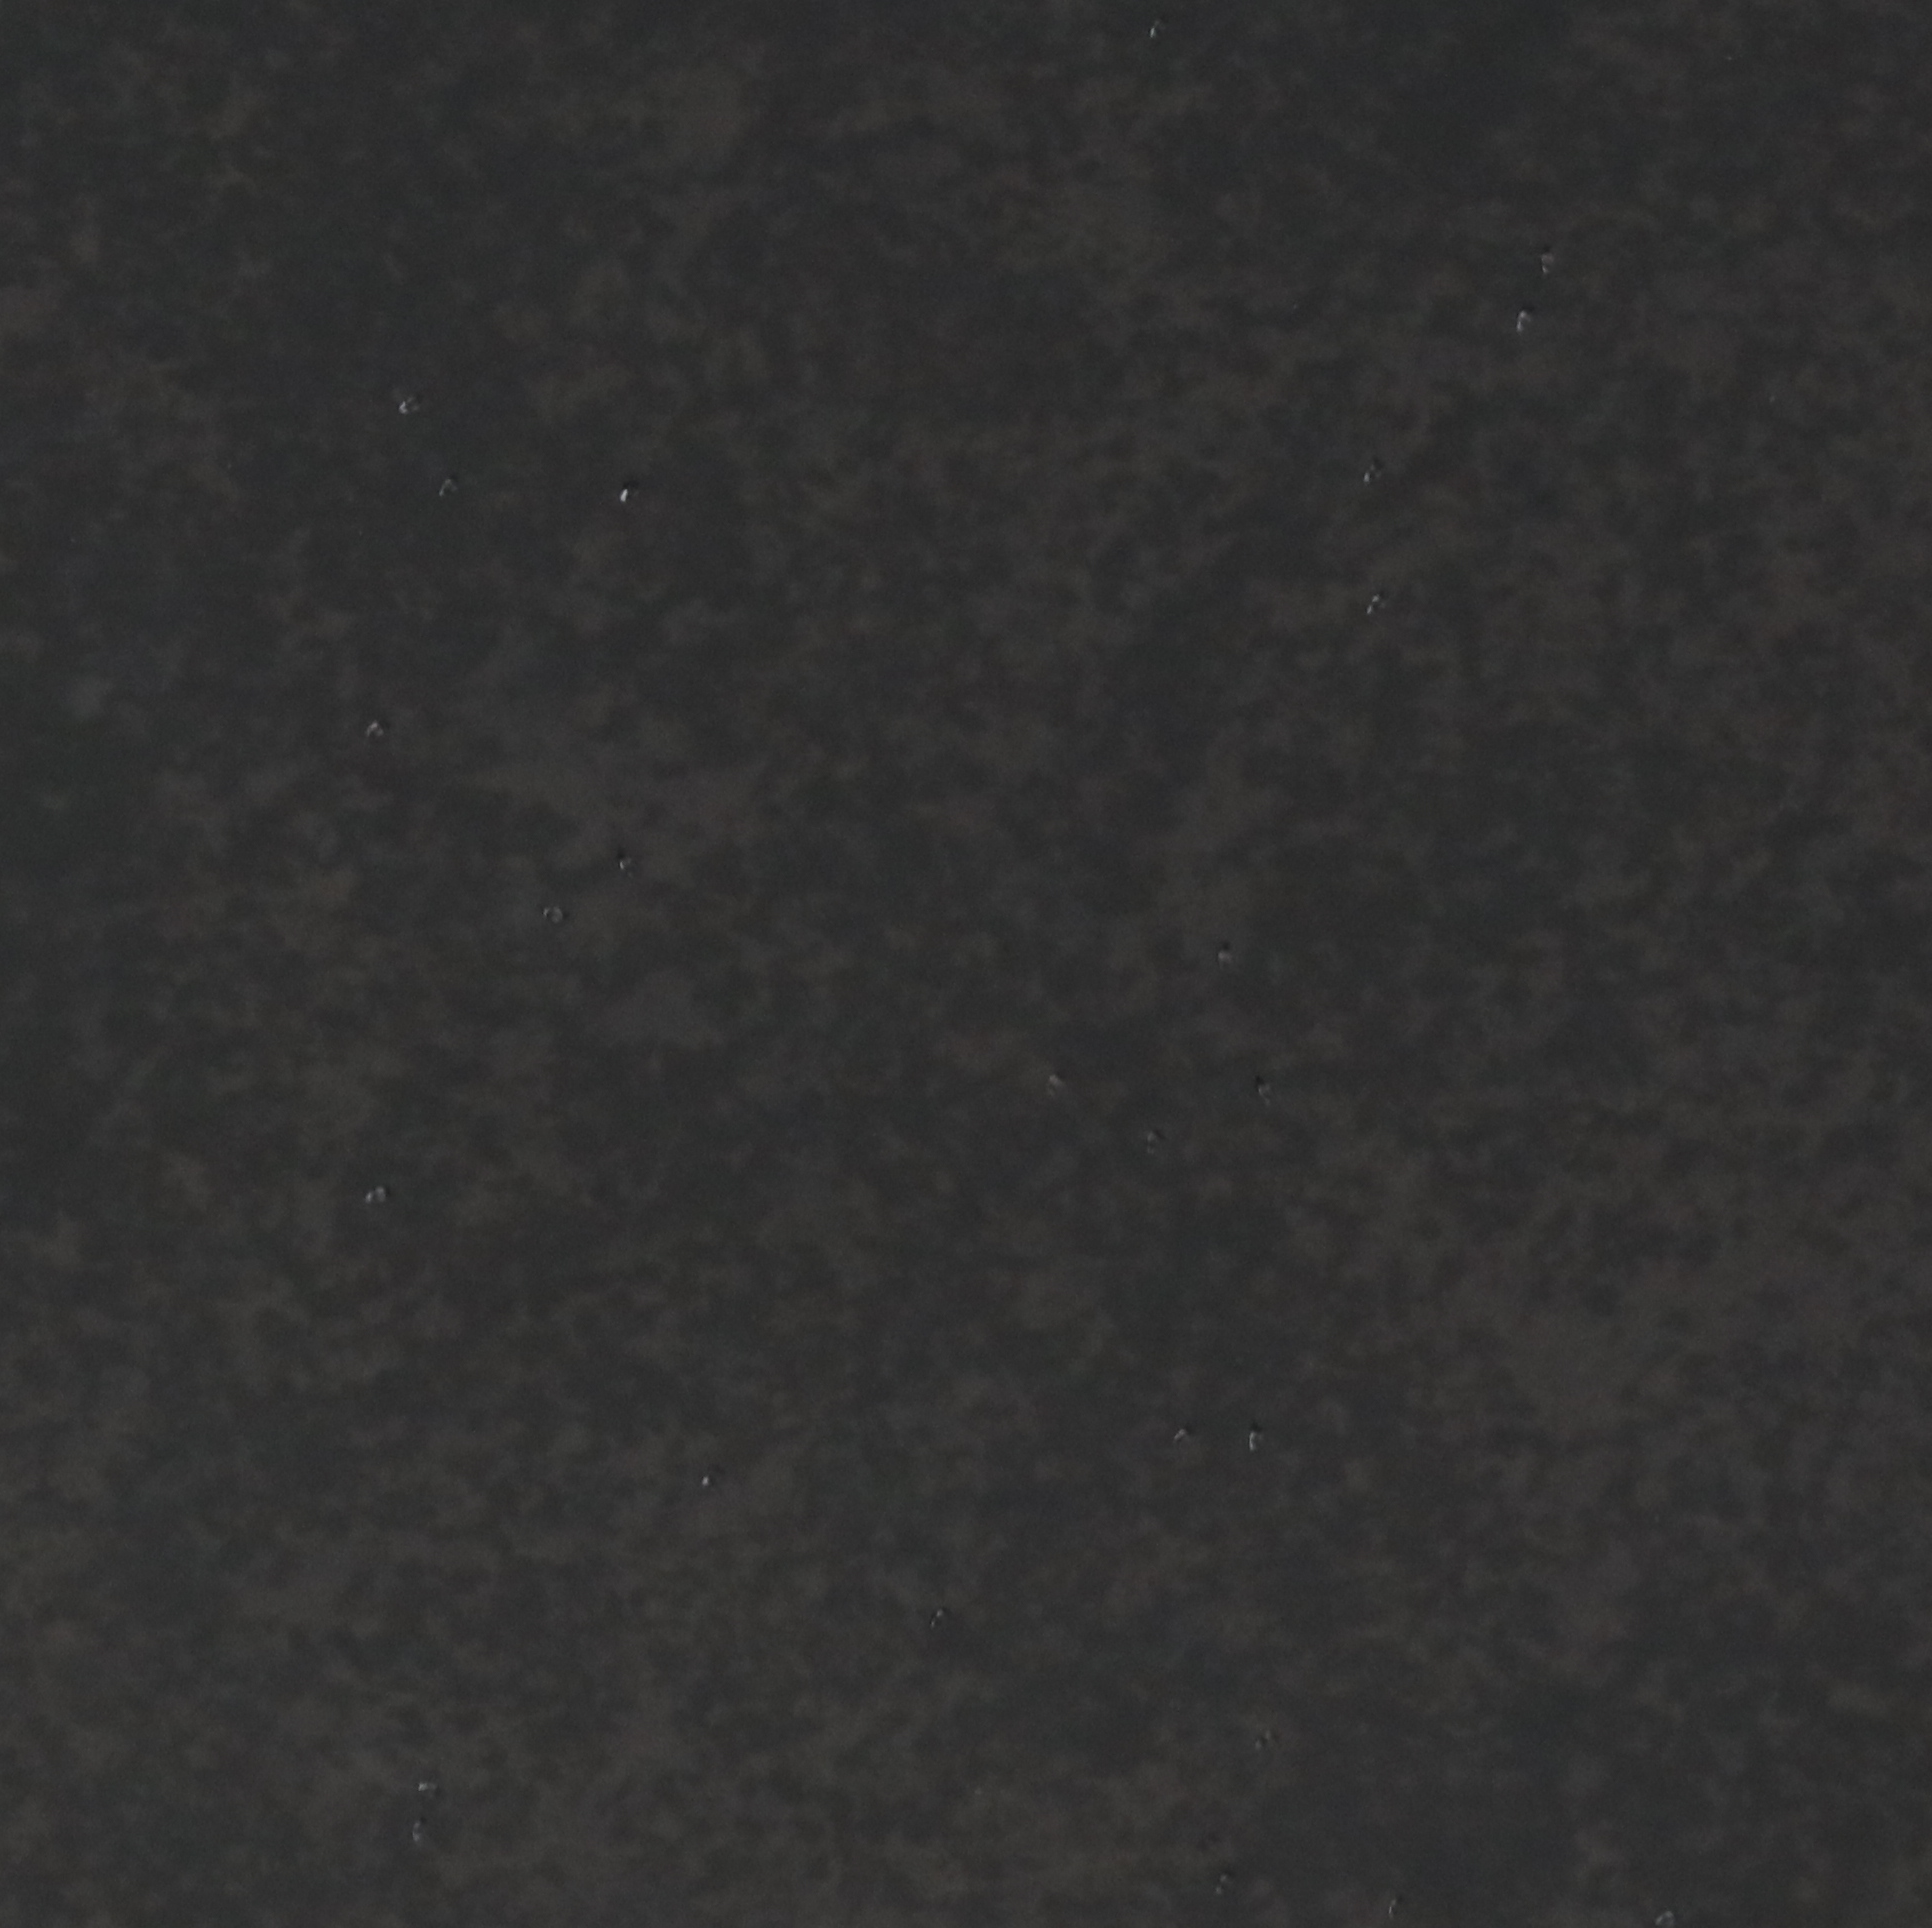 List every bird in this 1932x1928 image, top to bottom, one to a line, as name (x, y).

brant (1171, 27)
brant (1551, 271)
brant (1530, 311)
brant (409, 407)
brant (1375, 470)
brant (445, 482)
brant (630, 502)
brant (1373, 601)
brant (370, 725)
brant (636, 860)
brant (555, 913)
brant (1224, 956)
brant (1050, 1085)
brant (1271, 1090)
brant (1160, 1148)
brant (377, 1189)
brant (1187, 1436)
brant (1267, 1438)
brant (721, 1477)
brant (945, 1614)
brant (1259, 1736)
brant (431, 1790)
brant (420, 1824)
brant (1224, 1880)
brant (1388, 1907)
brant (1668, 1914)